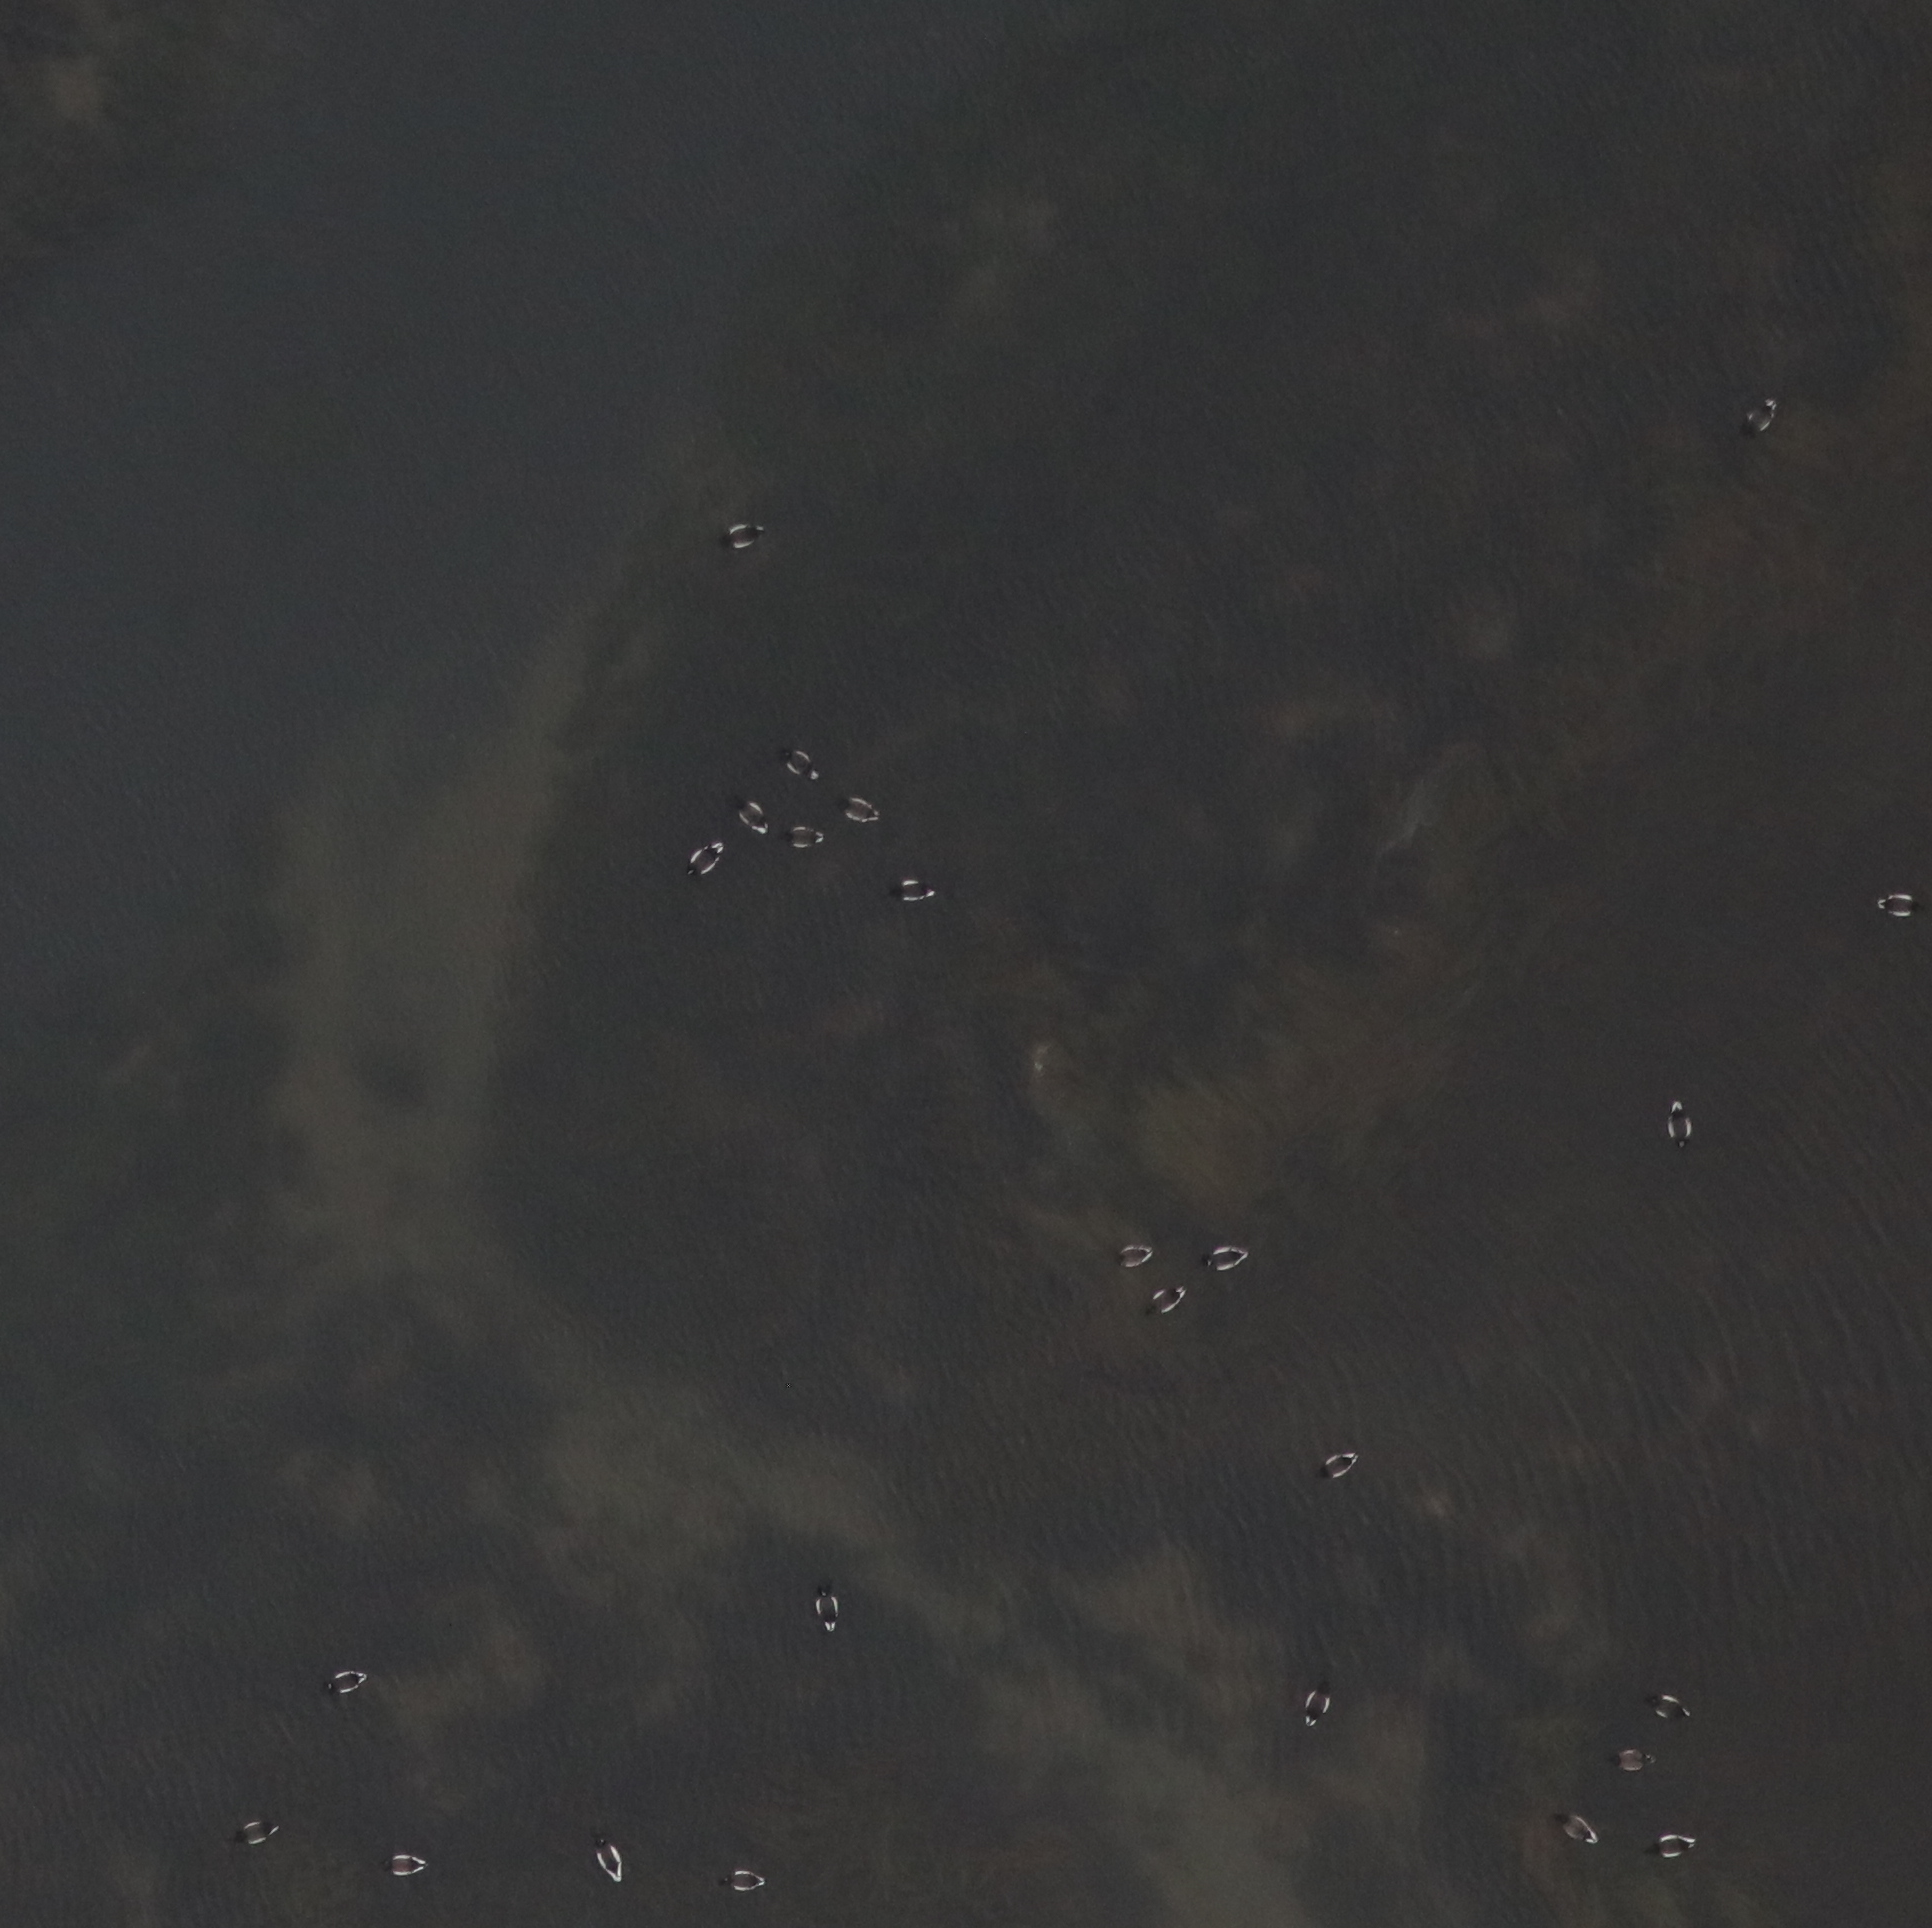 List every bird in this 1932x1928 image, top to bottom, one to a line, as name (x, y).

brant (1762, 416)
brant (742, 537)
brant (798, 762)
brant (858, 810)
brant (751, 816)
brant (805, 838)
brant (704, 859)
brant (913, 891)
brant (1899, 905)
brant (1679, 1126)
brant (1133, 1256)
brant (1225, 1258)
brant (1167, 1301)
brant (1339, 1467)
brant (826, 1607)
brant (345, 1683)
brant (1318, 1705)
brant (1671, 1705)
brant (1633, 1760)
brant (1578, 1827)
brant (257, 1831)
brant (1673, 1846)
brant (610, 1857)
brant (405, 1865)
brant (745, 1881)